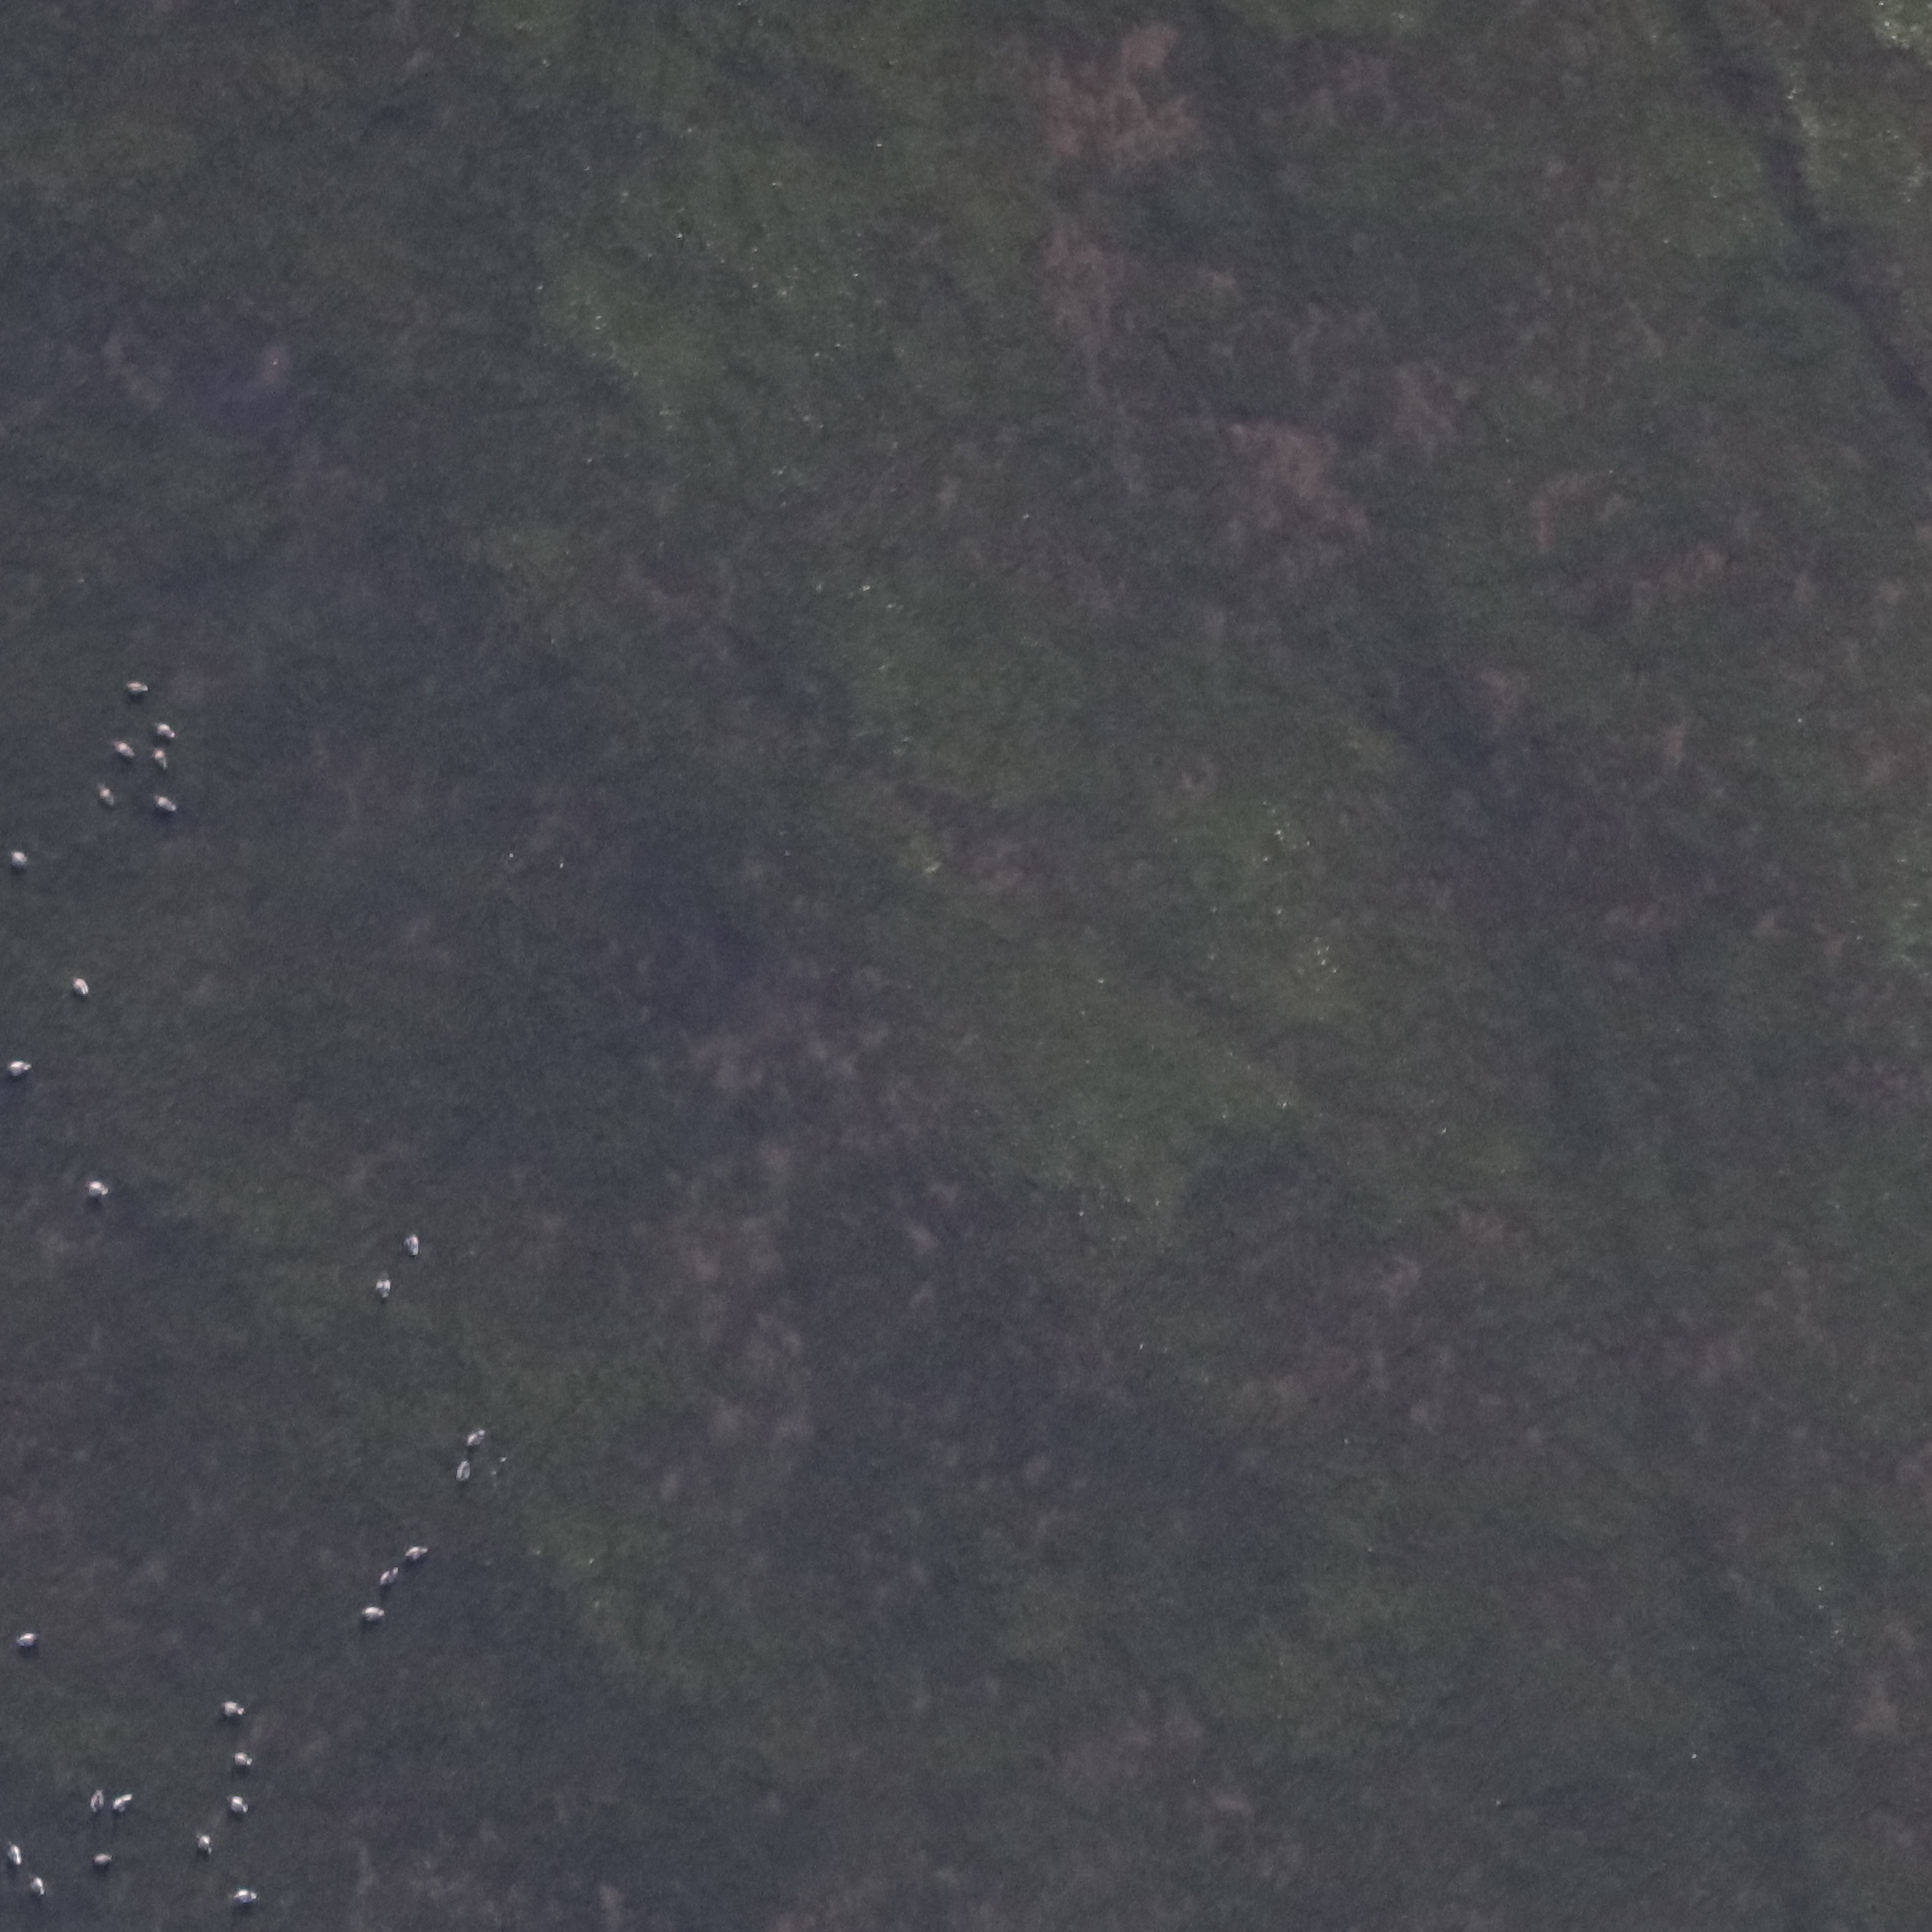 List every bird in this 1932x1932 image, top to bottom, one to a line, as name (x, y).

brant (136, 693)
brant (159, 736)
brant (127, 753)
brant (165, 767)
brant (109, 805)
brant (176, 807)
brant (24, 860)
brant (82, 990)
brant (23, 1070)
brant (101, 1193)
brant (419, 1233)
brant (385, 1288)
brant (477, 1434)
brant (463, 1475)
brant (416, 1551)
brant (387, 1583)
brant (375, 1610)
brant (33, 1628)
brant (239, 1703)
brant (232, 1765)
brant (92, 1795)
brant (127, 1795)
brant (240, 1800)
brant (210, 1837)
brant (19, 1850)
brant (105, 1867)
brant (39, 1889)
brant (240, 1891)